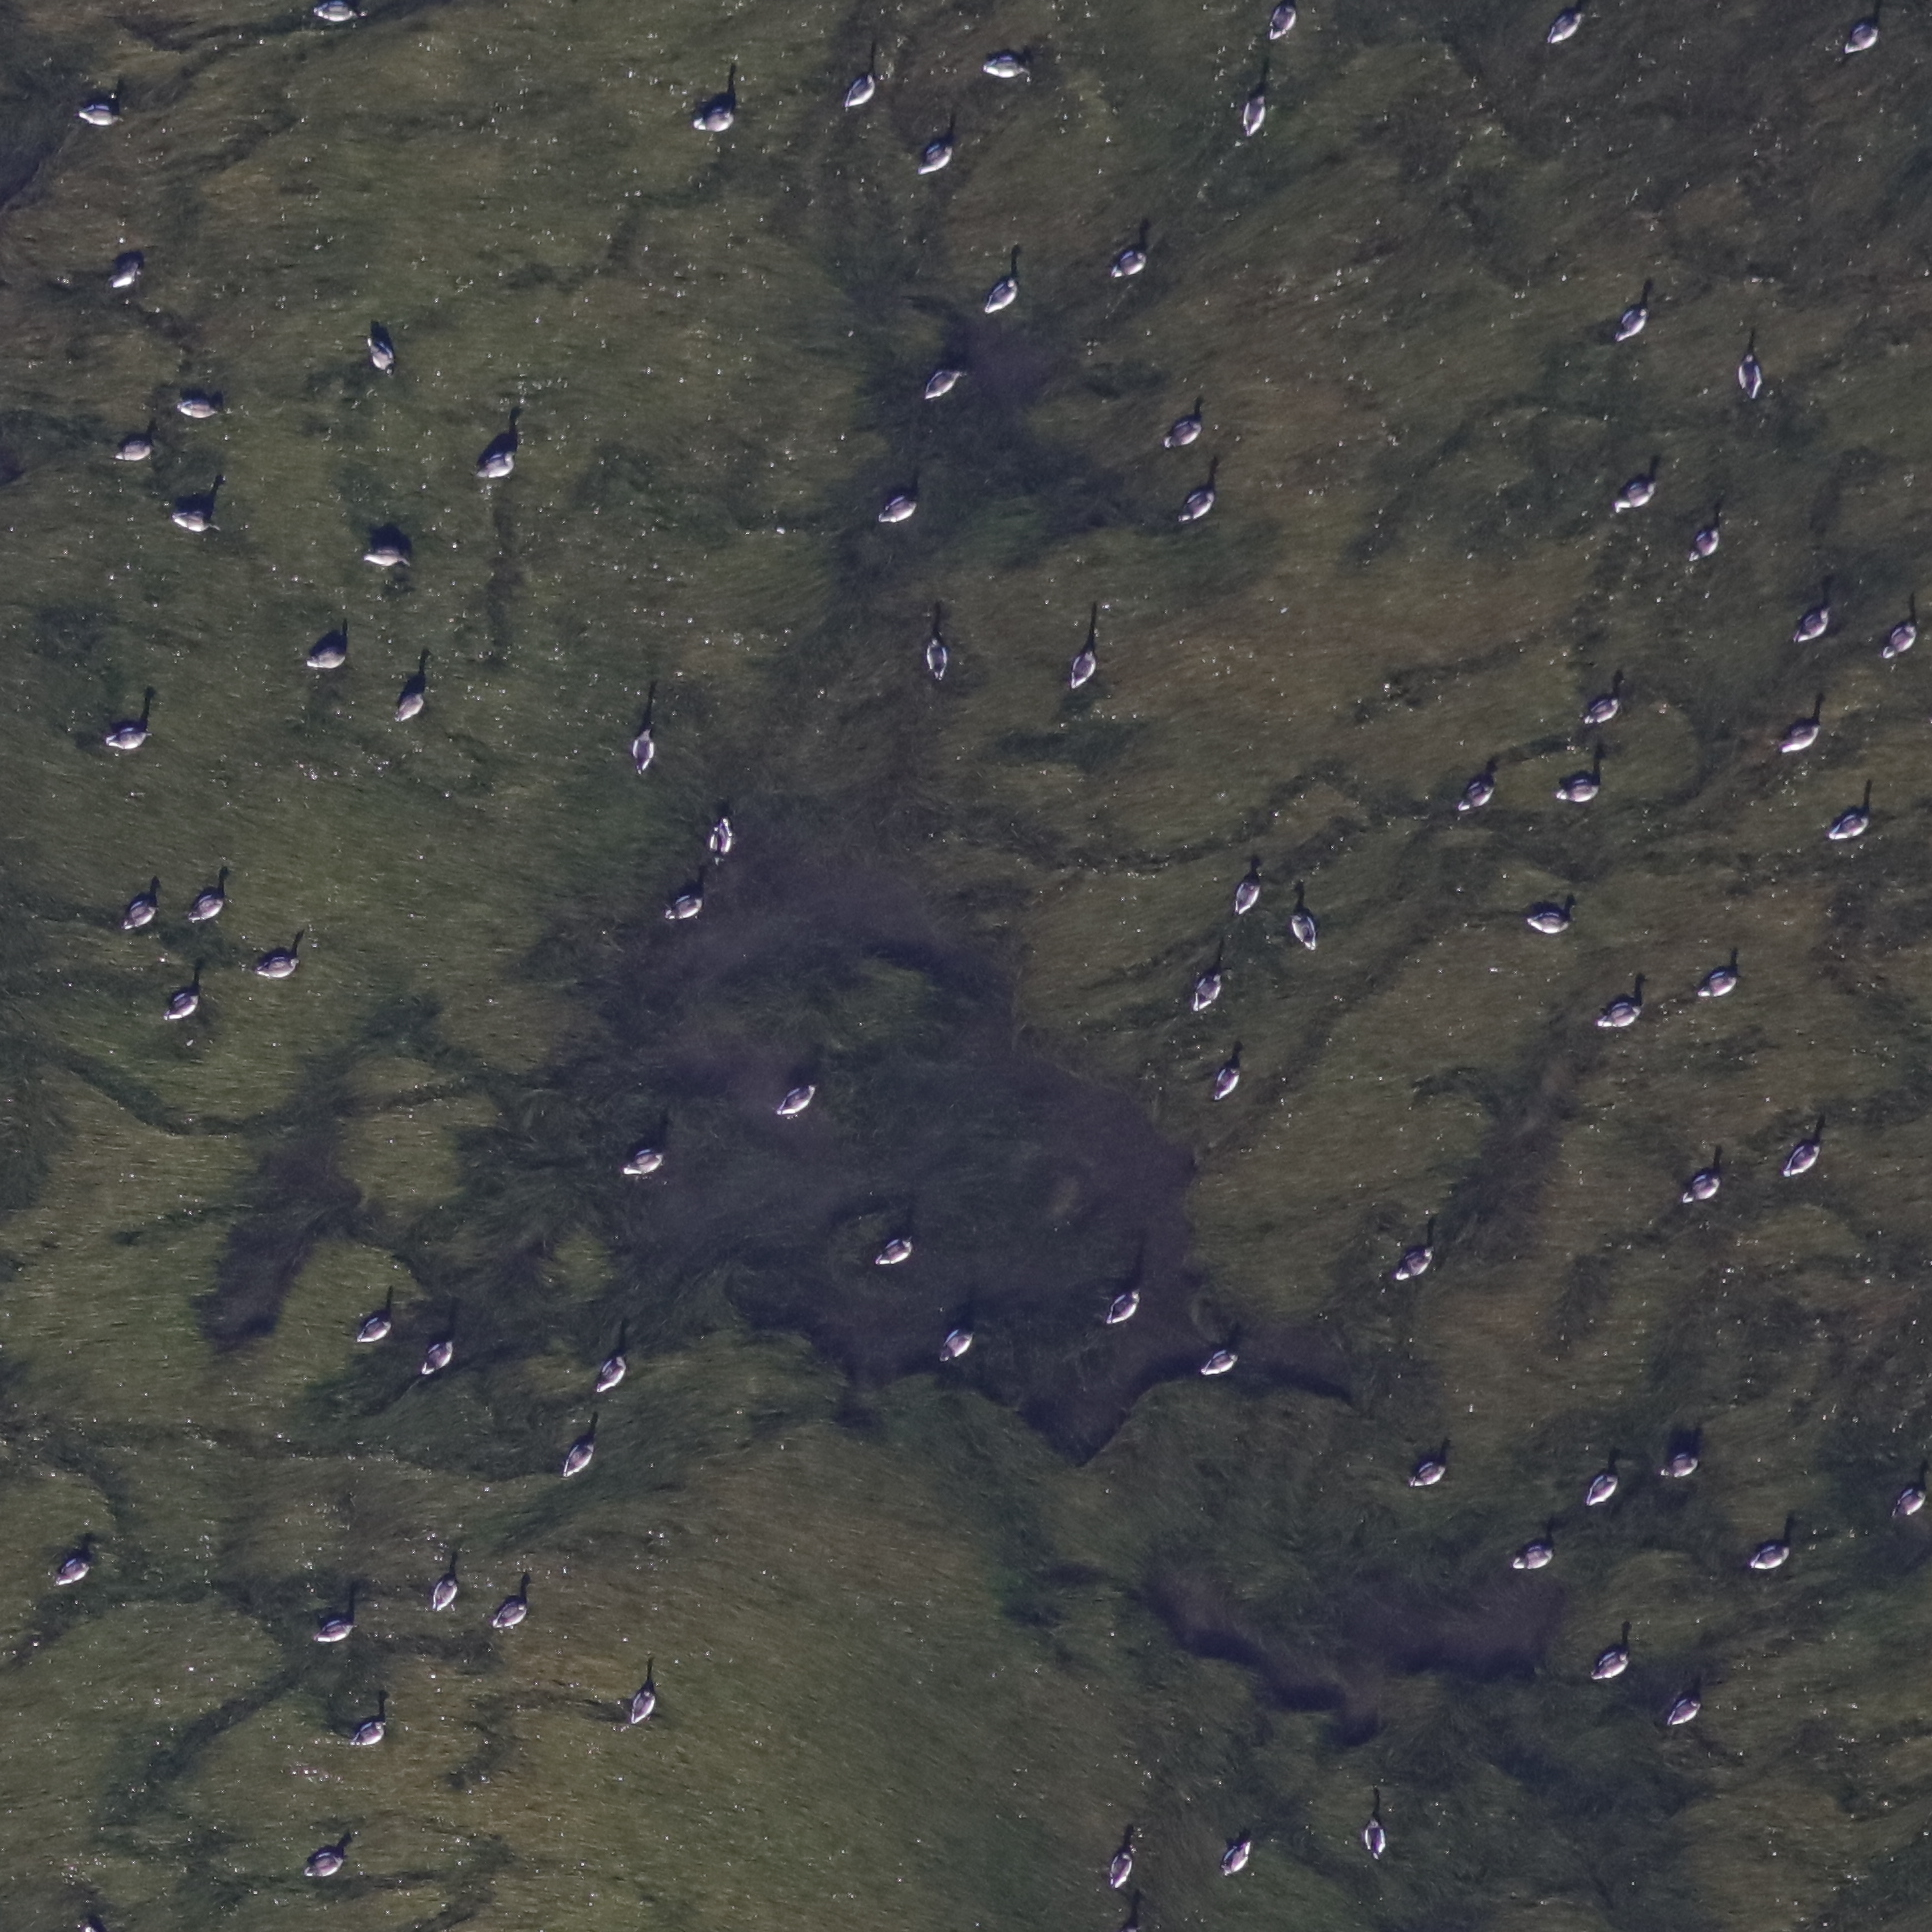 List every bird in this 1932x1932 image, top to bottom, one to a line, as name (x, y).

brant (338, 12)
brant (1284, 19)
brant (1567, 27)
brant (1862, 36)
brant (1007, 67)
brant (862, 90)
brant (1254, 114)
brant (100, 115)
brant (714, 119)
brant (936, 156)
brant (1129, 262)
brant (126, 275)
brant (1000, 295)
brant (1632, 323)
brant (383, 355)
brant (1749, 374)
brant (942, 382)
brant (199, 411)
brant (1182, 431)
brant (134, 450)
brant (496, 465)
brant (1636, 493)
brant (1198, 506)
brant (899, 507)
brant (193, 517)
brant (1705, 542)
brant (386, 554)
brant (1814, 623)
brant (1900, 638)
brant (936, 655)
brant (324, 657)
brant (1083, 666)
brant (409, 707)
brant (1602, 709)
brant (129, 737)
brant (1801, 738)
brant (642, 749)
brant (1582, 789)
brant (1475, 795)
brant (1851, 826)
brant (721, 840)
brant (1247, 893)
brant (206, 905)
brant (684, 907)
brant (140, 914)
brant (1551, 920)
brant (1305, 927)
brant (279, 963)
brant (1719, 983)
brant (1207, 988)
brant (181, 1003)
brant (1620, 1014)
brant (1227, 1080)
brant (796, 1099)
brant (1803, 1157)
brant (644, 1161)
brant (1703, 1187)
brant (894, 1252)
brant (1416, 1261)
brant (1122, 1307)
brant (373, 1330)
brant (958, 1343)
brant (437, 1358)
brant (1219, 1361)
brant (612, 1373)
brant (577, 1458)
brant (1681, 1465)
brant (1429, 1472)
brant (1601, 1488)
brant (1909, 1501)
brant (1534, 1555)
brant (1771, 1555)
brant (72, 1571)
brant (446, 1595)
brant (508, 1613)
brant (333, 1630)
brant (1611, 1665)
brant (642, 1702)
brant (1684, 1708)
brant (368, 1732)
brant (1375, 1836)
brant (1237, 1856)
brant (324, 1864)
brant (1120, 1867)